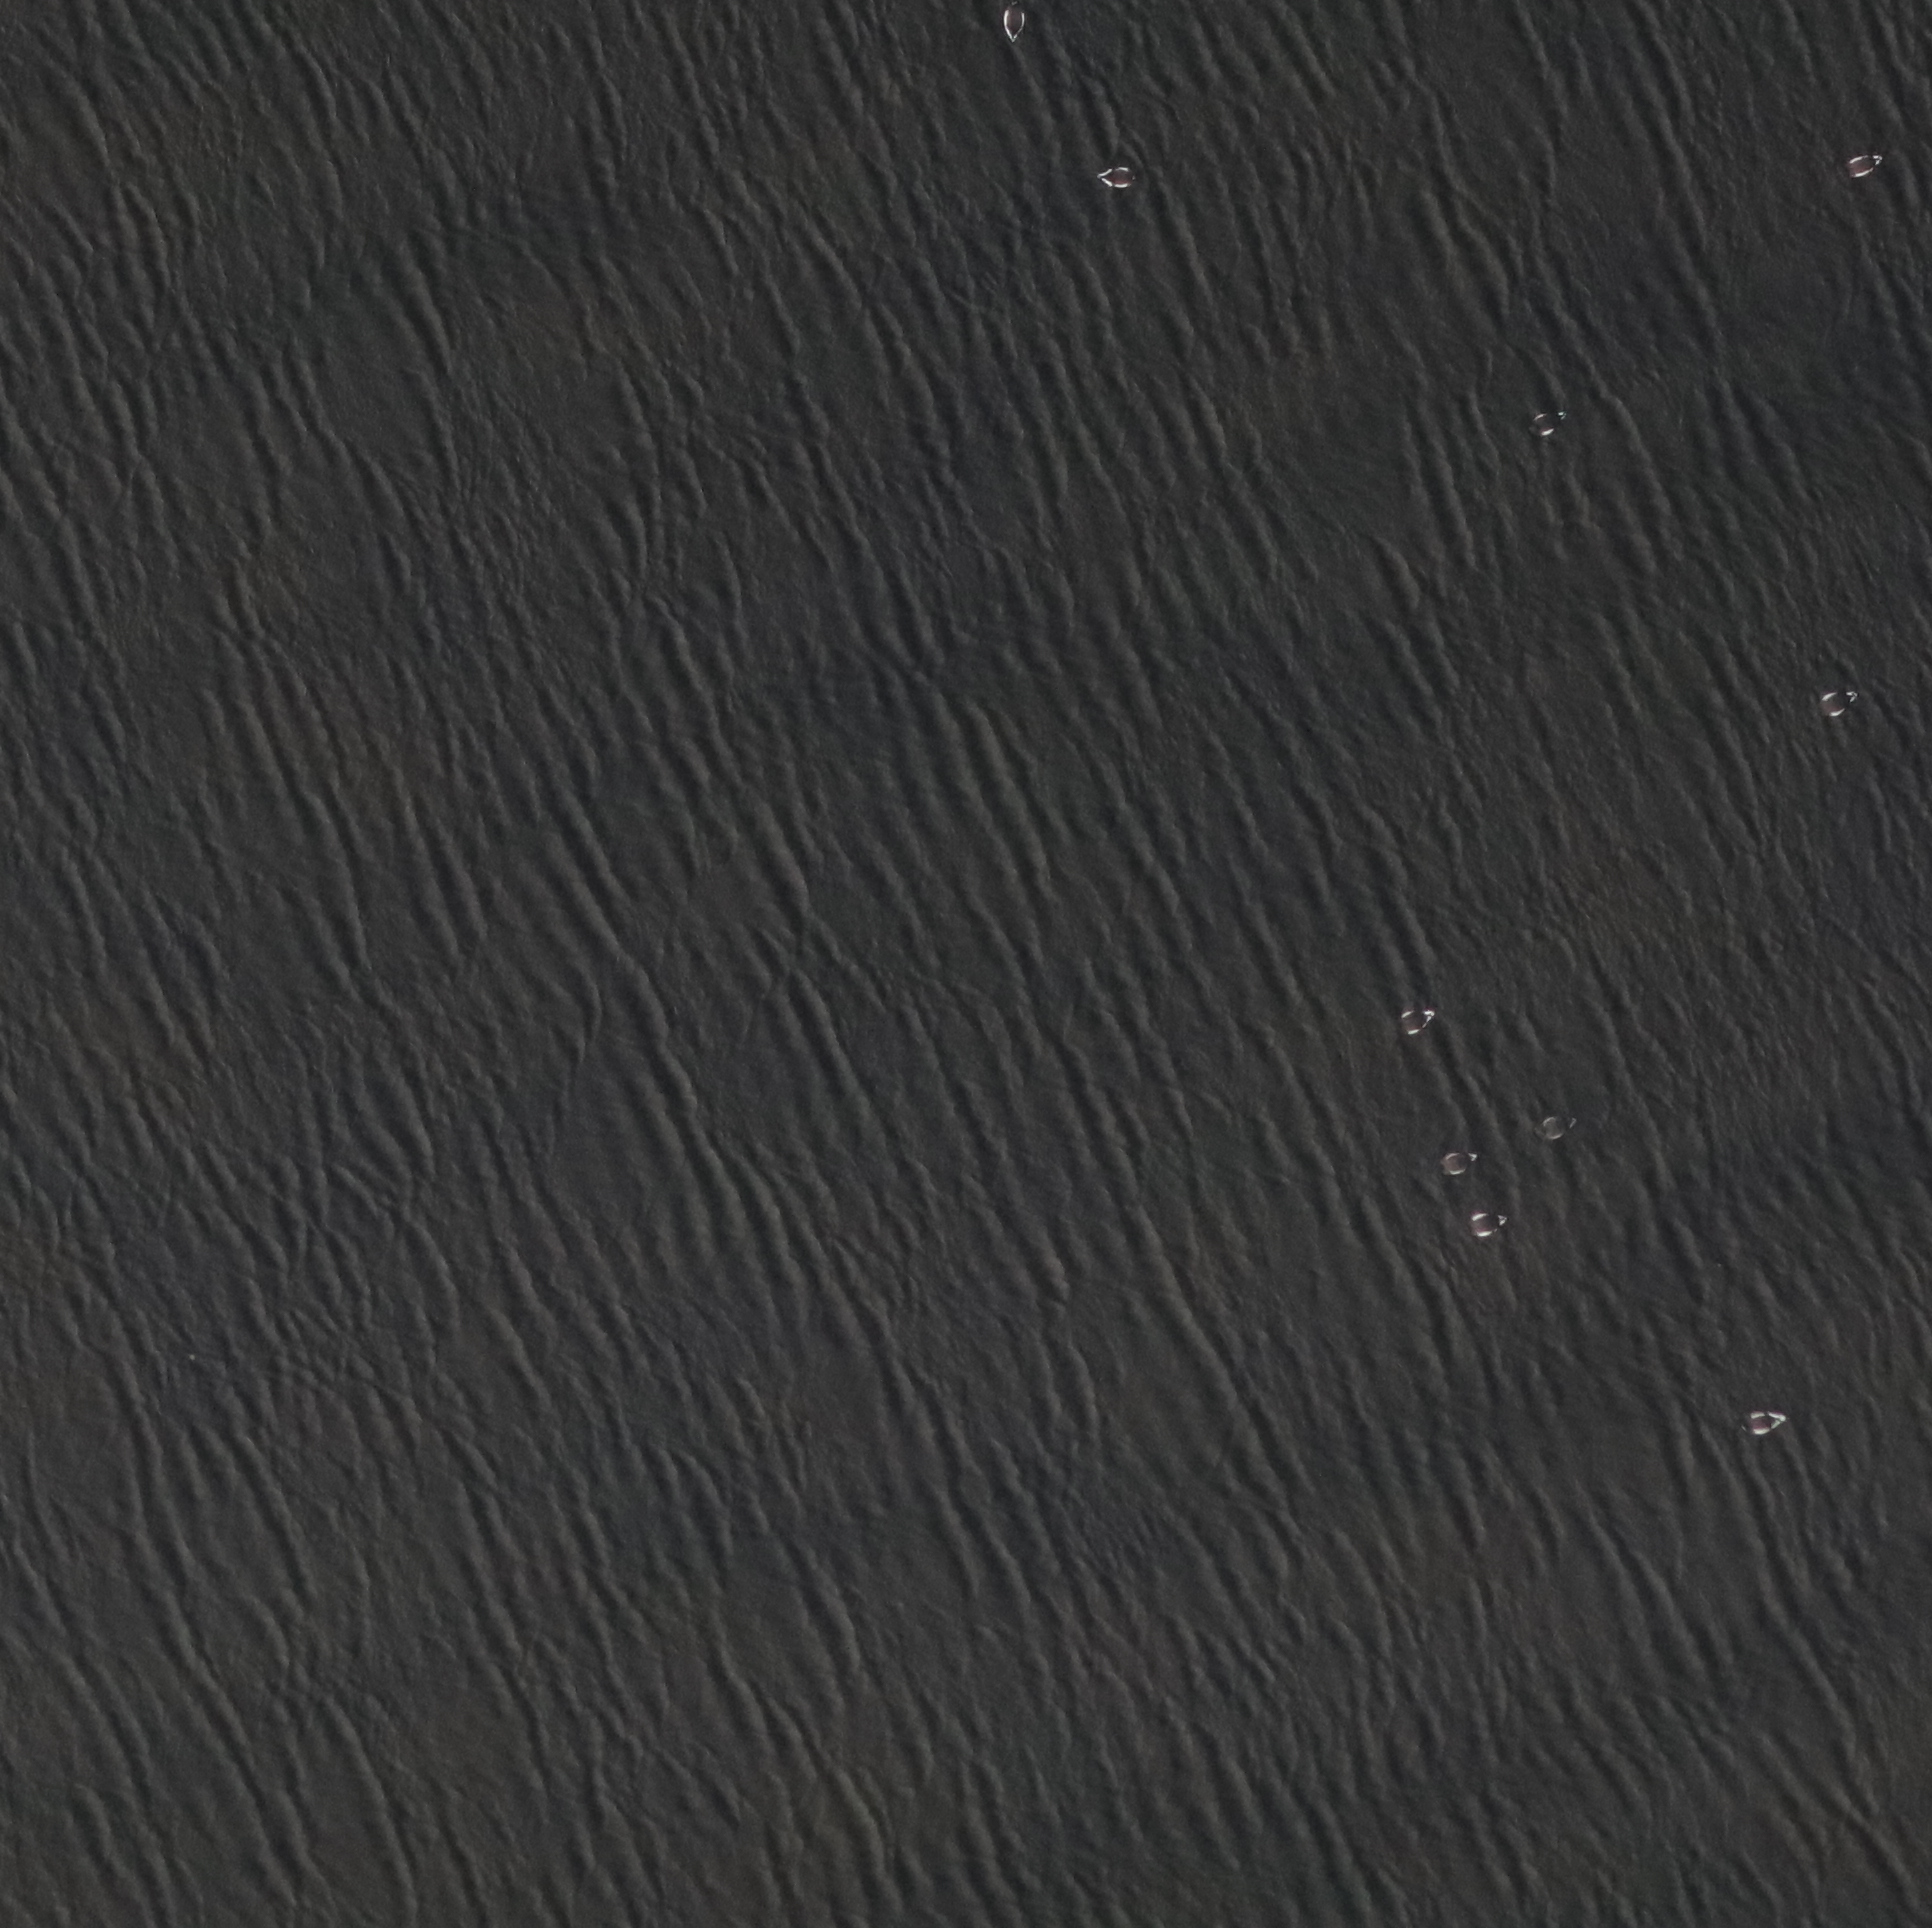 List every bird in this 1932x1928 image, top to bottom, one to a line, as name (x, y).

brant (1014, 19)
brant (1861, 165)
brant (1117, 176)
brant (1545, 424)
brant (1834, 702)
brant (1413, 1019)
brant (1554, 1125)
brant (1455, 1163)
brant (1484, 1222)
brant (1764, 1423)